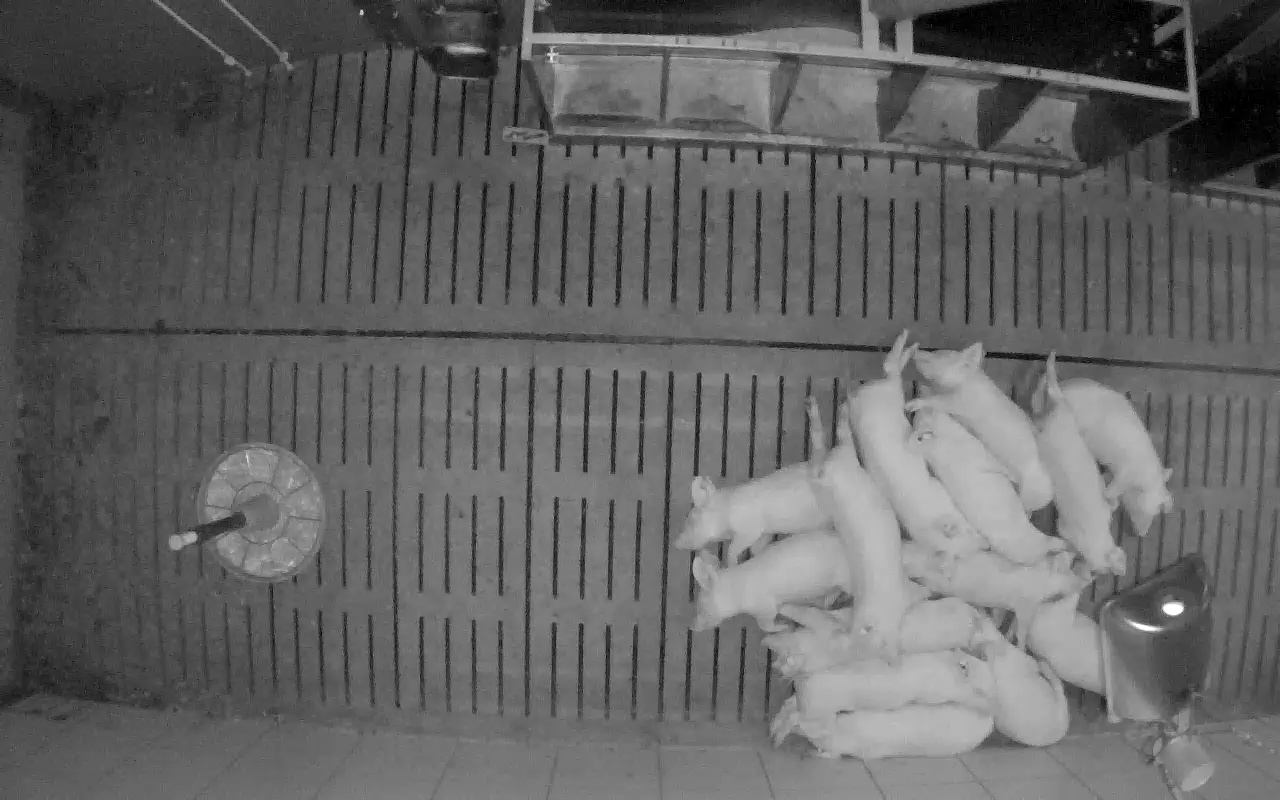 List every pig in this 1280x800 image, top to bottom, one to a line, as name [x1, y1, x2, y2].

pig [845, 329, 992, 580]
pig [904, 342, 1055, 521]
pig [1030, 351, 1128, 582]
pig [1057, 377, 1175, 535]
pig [908, 382, 1084, 568]
pig [806, 395, 933, 672]
pig [674, 460, 837, 566]
pig [688, 531, 854, 634]
pig [900, 540, 1084, 653]
pig [1027, 575, 1107, 699]
pig [759, 597, 985, 680]
pig [967, 617, 1073, 749]
pig [765, 647, 1005, 748]
pig [790, 705, 998, 763]